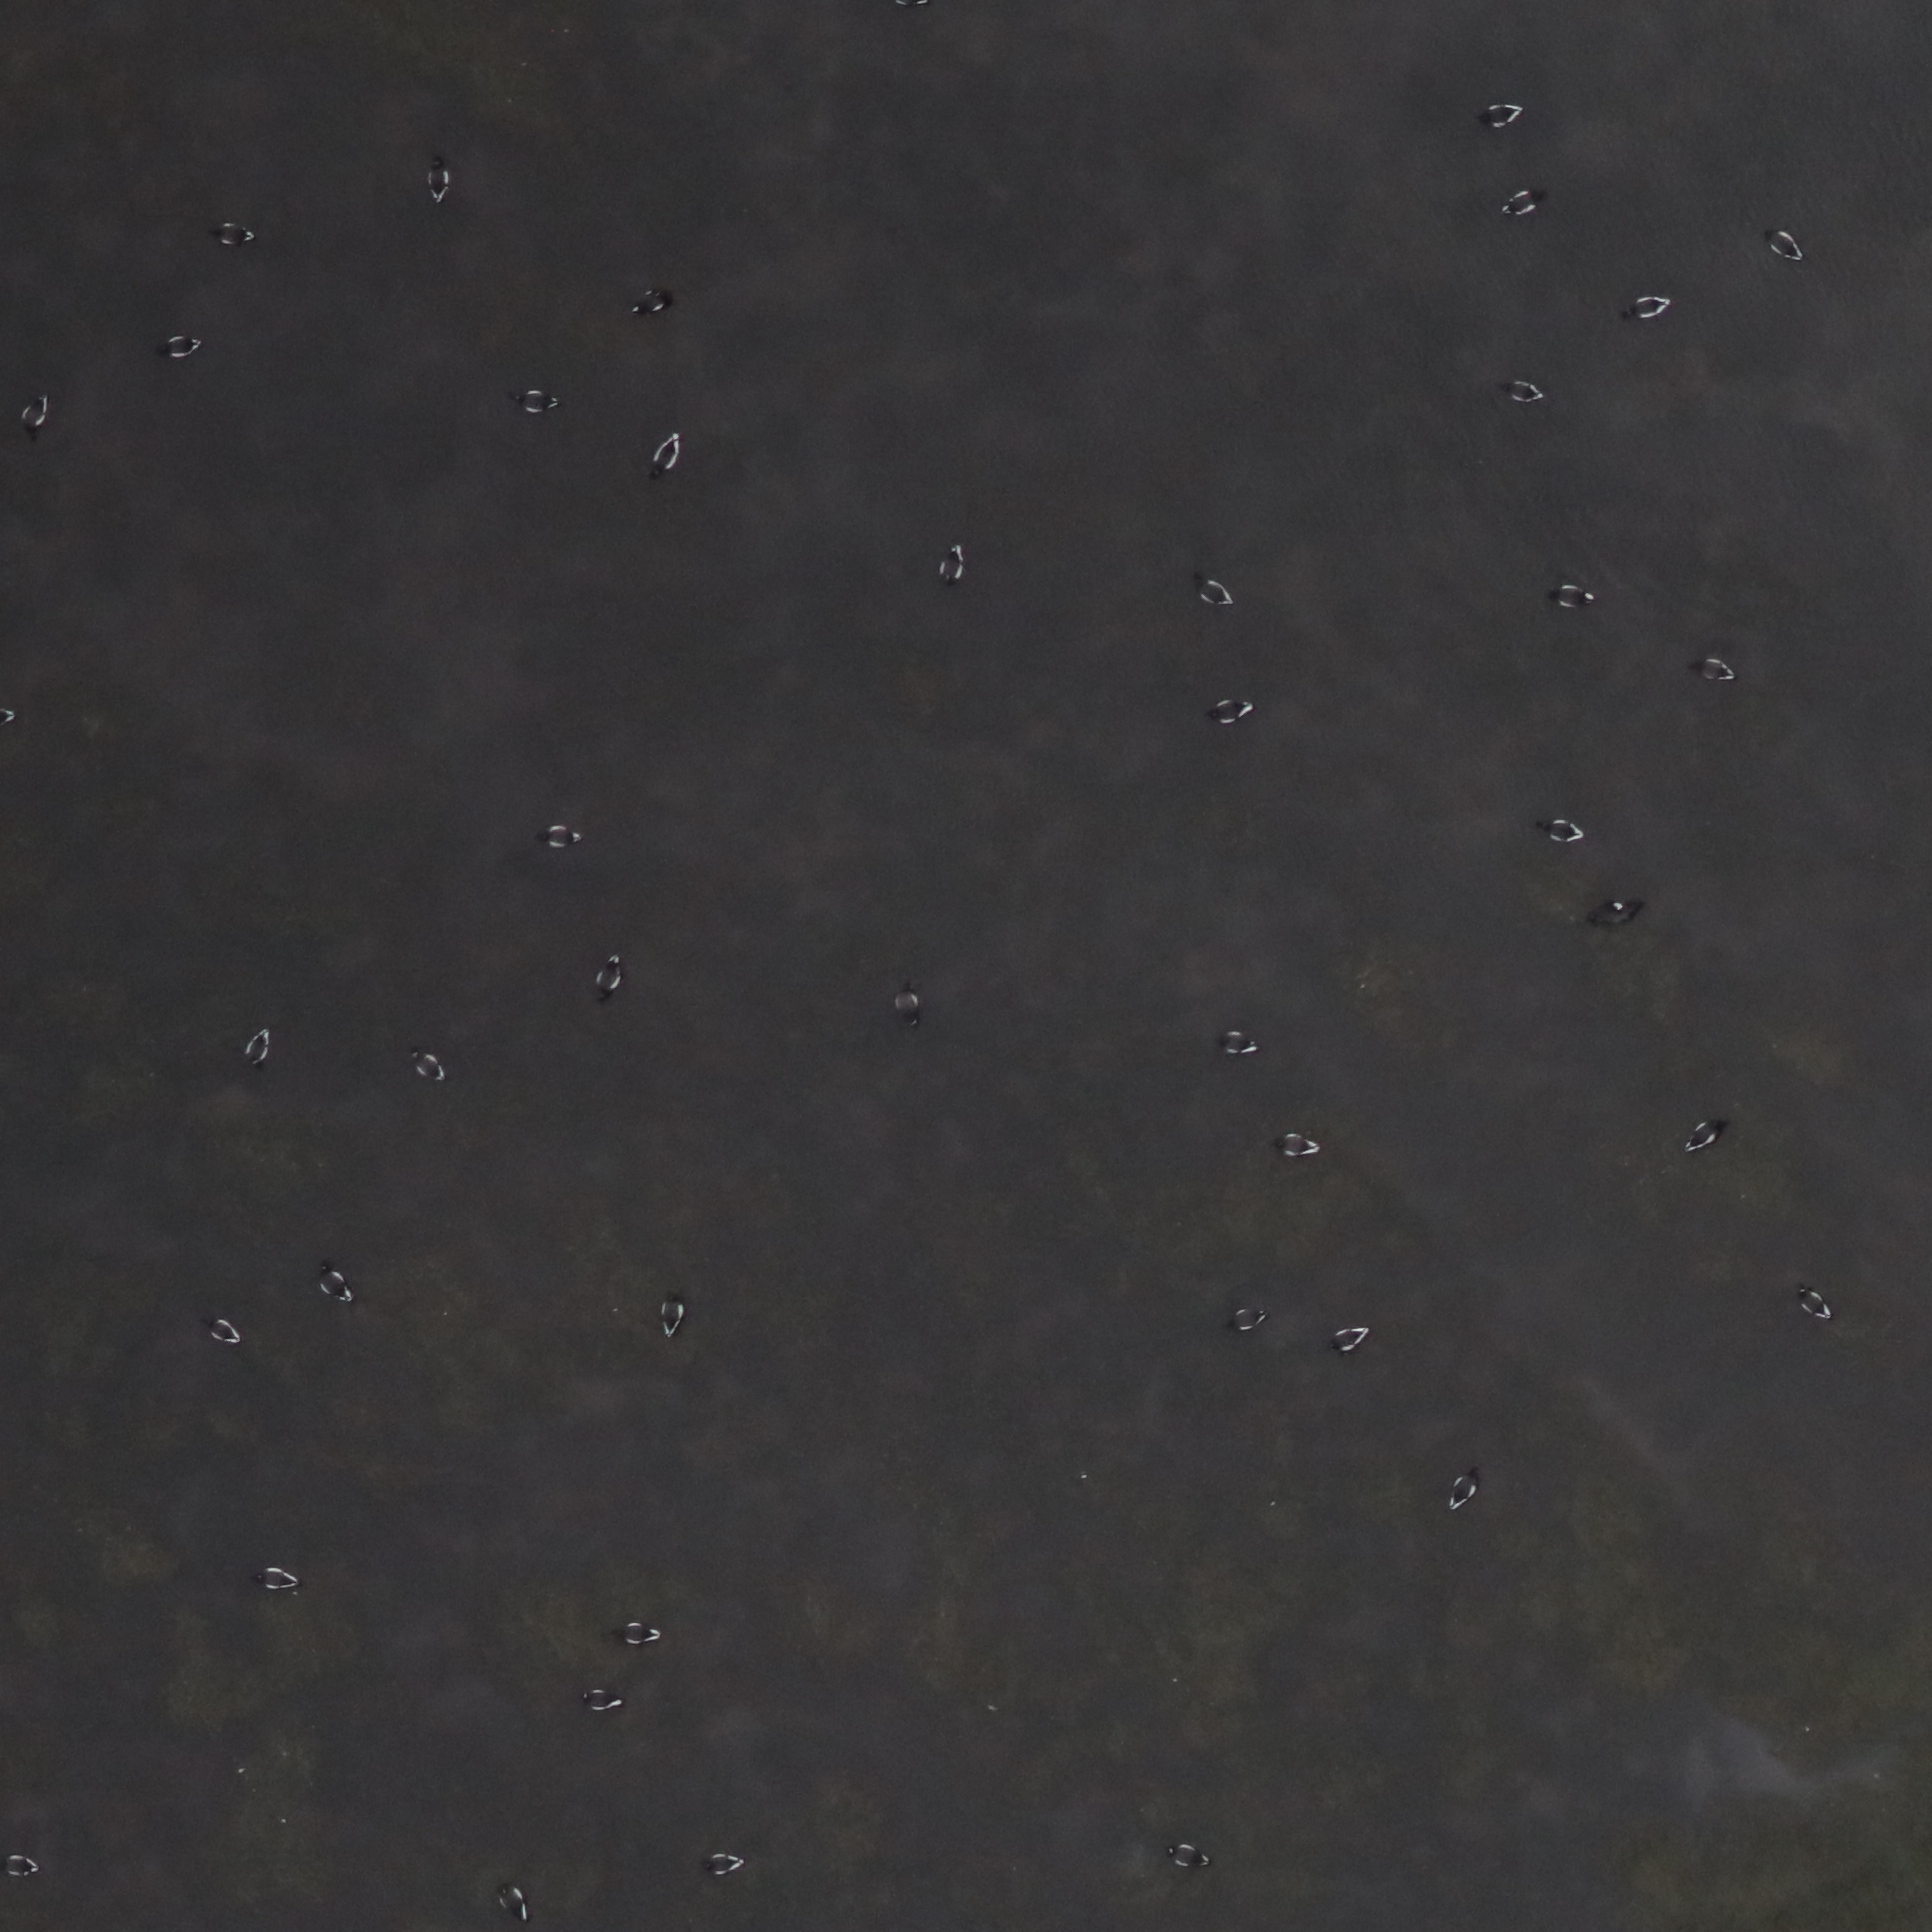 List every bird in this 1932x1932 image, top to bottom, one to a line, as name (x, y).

brant (1498, 108)
brant (438, 182)
brant (1522, 201)
brant (242, 238)
brant (1784, 245)
brant (1647, 308)
brant (655, 312)
brant (196, 341)
brant (1536, 383)
brant (556, 399)
brant (33, 415)
brant (665, 456)
brant (952, 567)
brant (1209, 585)
brant (1572, 596)
brant (1711, 669)
brant (1231, 712)
brant (1560, 830)
brant (567, 834)
brant (1621, 923)
brant (607, 978)
brant (909, 1003)
brant (1234, 1047)
brant (257, 1049)
brant (434, 1067)
brant (1705, 1135)
brant (1297, 1145)
brant (335, 1284)
brant (1815, 1302)
brant (1250, 1309)
brant (673, 1316)
brant (235, 1338)
brant (1343, 1345)
brant (1463, 1491)
brant (285, 1580)
brant (641, 1635)
brant (601, 1701)
brant (1186, 1854)
brant (23, 1864)
brant (723, 1865)
brant (515, 1900)